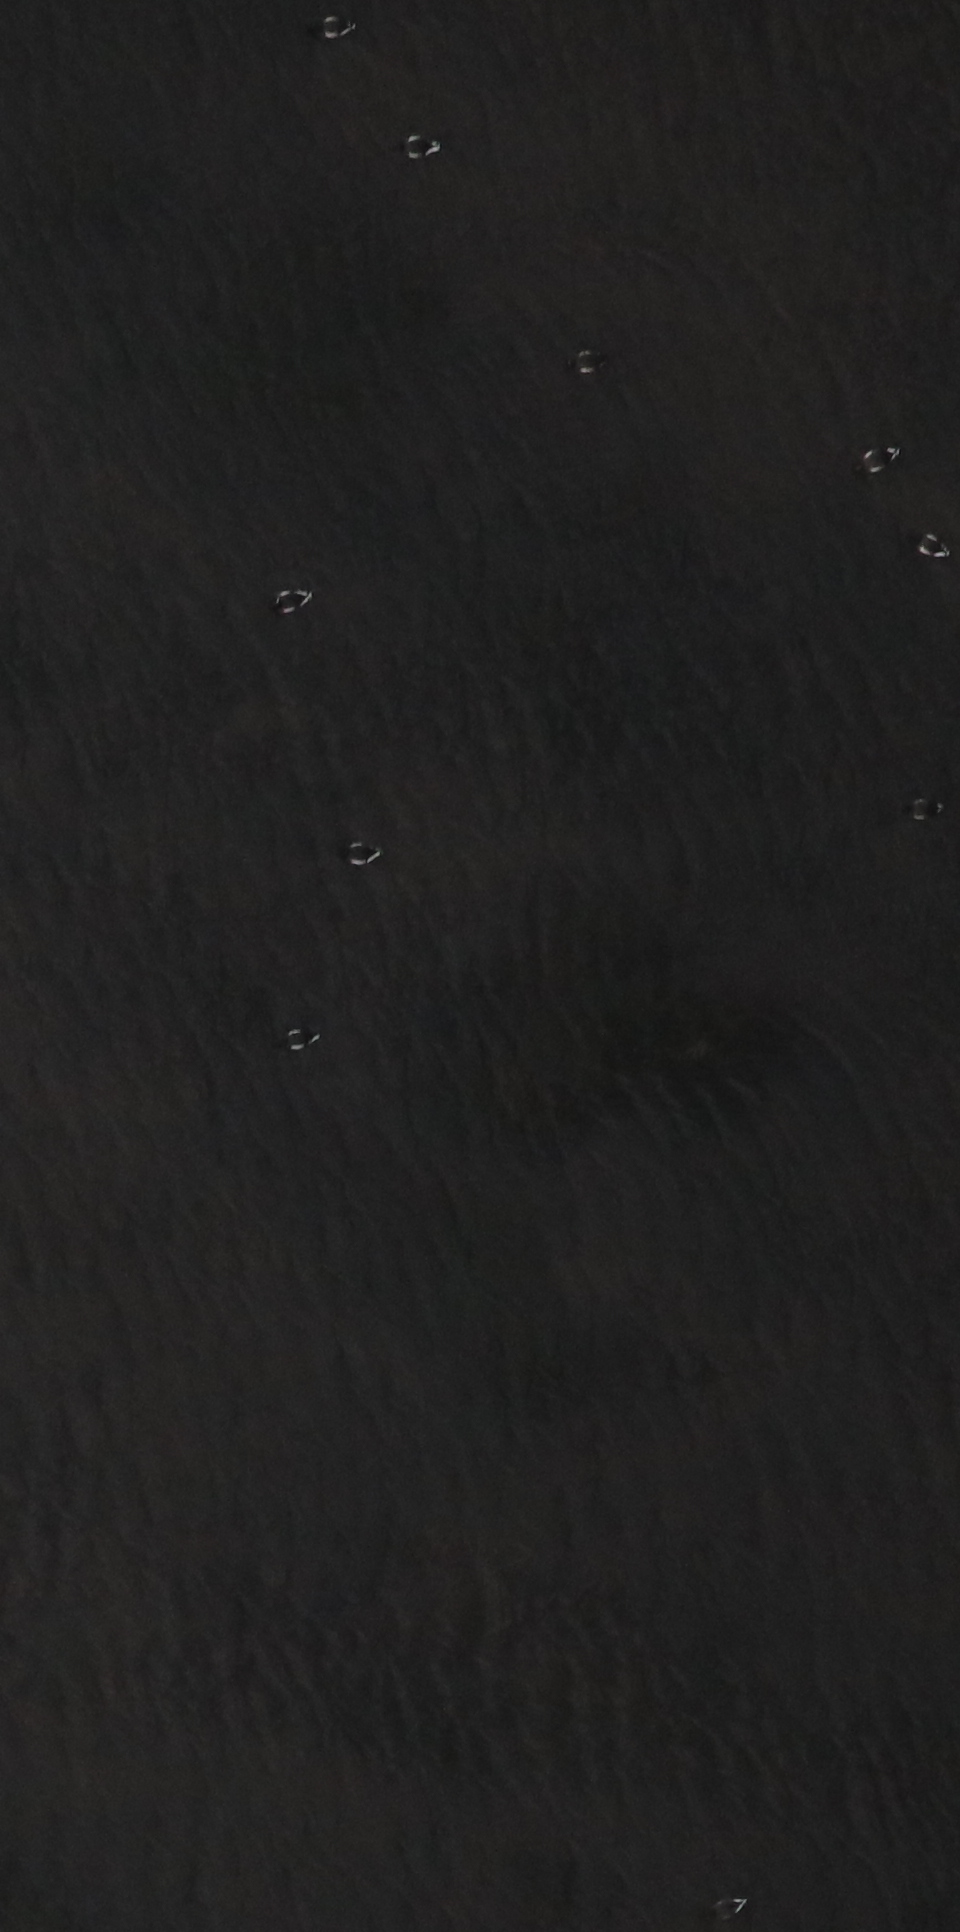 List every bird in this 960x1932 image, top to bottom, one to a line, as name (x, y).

brant (333, 30)
brant (420, 150)
brant (586, 363)
brant (877, 460)
brant (933, 546)
brant (291, 602)
brant (923, 807)
brant (361, 855)
brant (299, 1039)
brant (728, 1909)